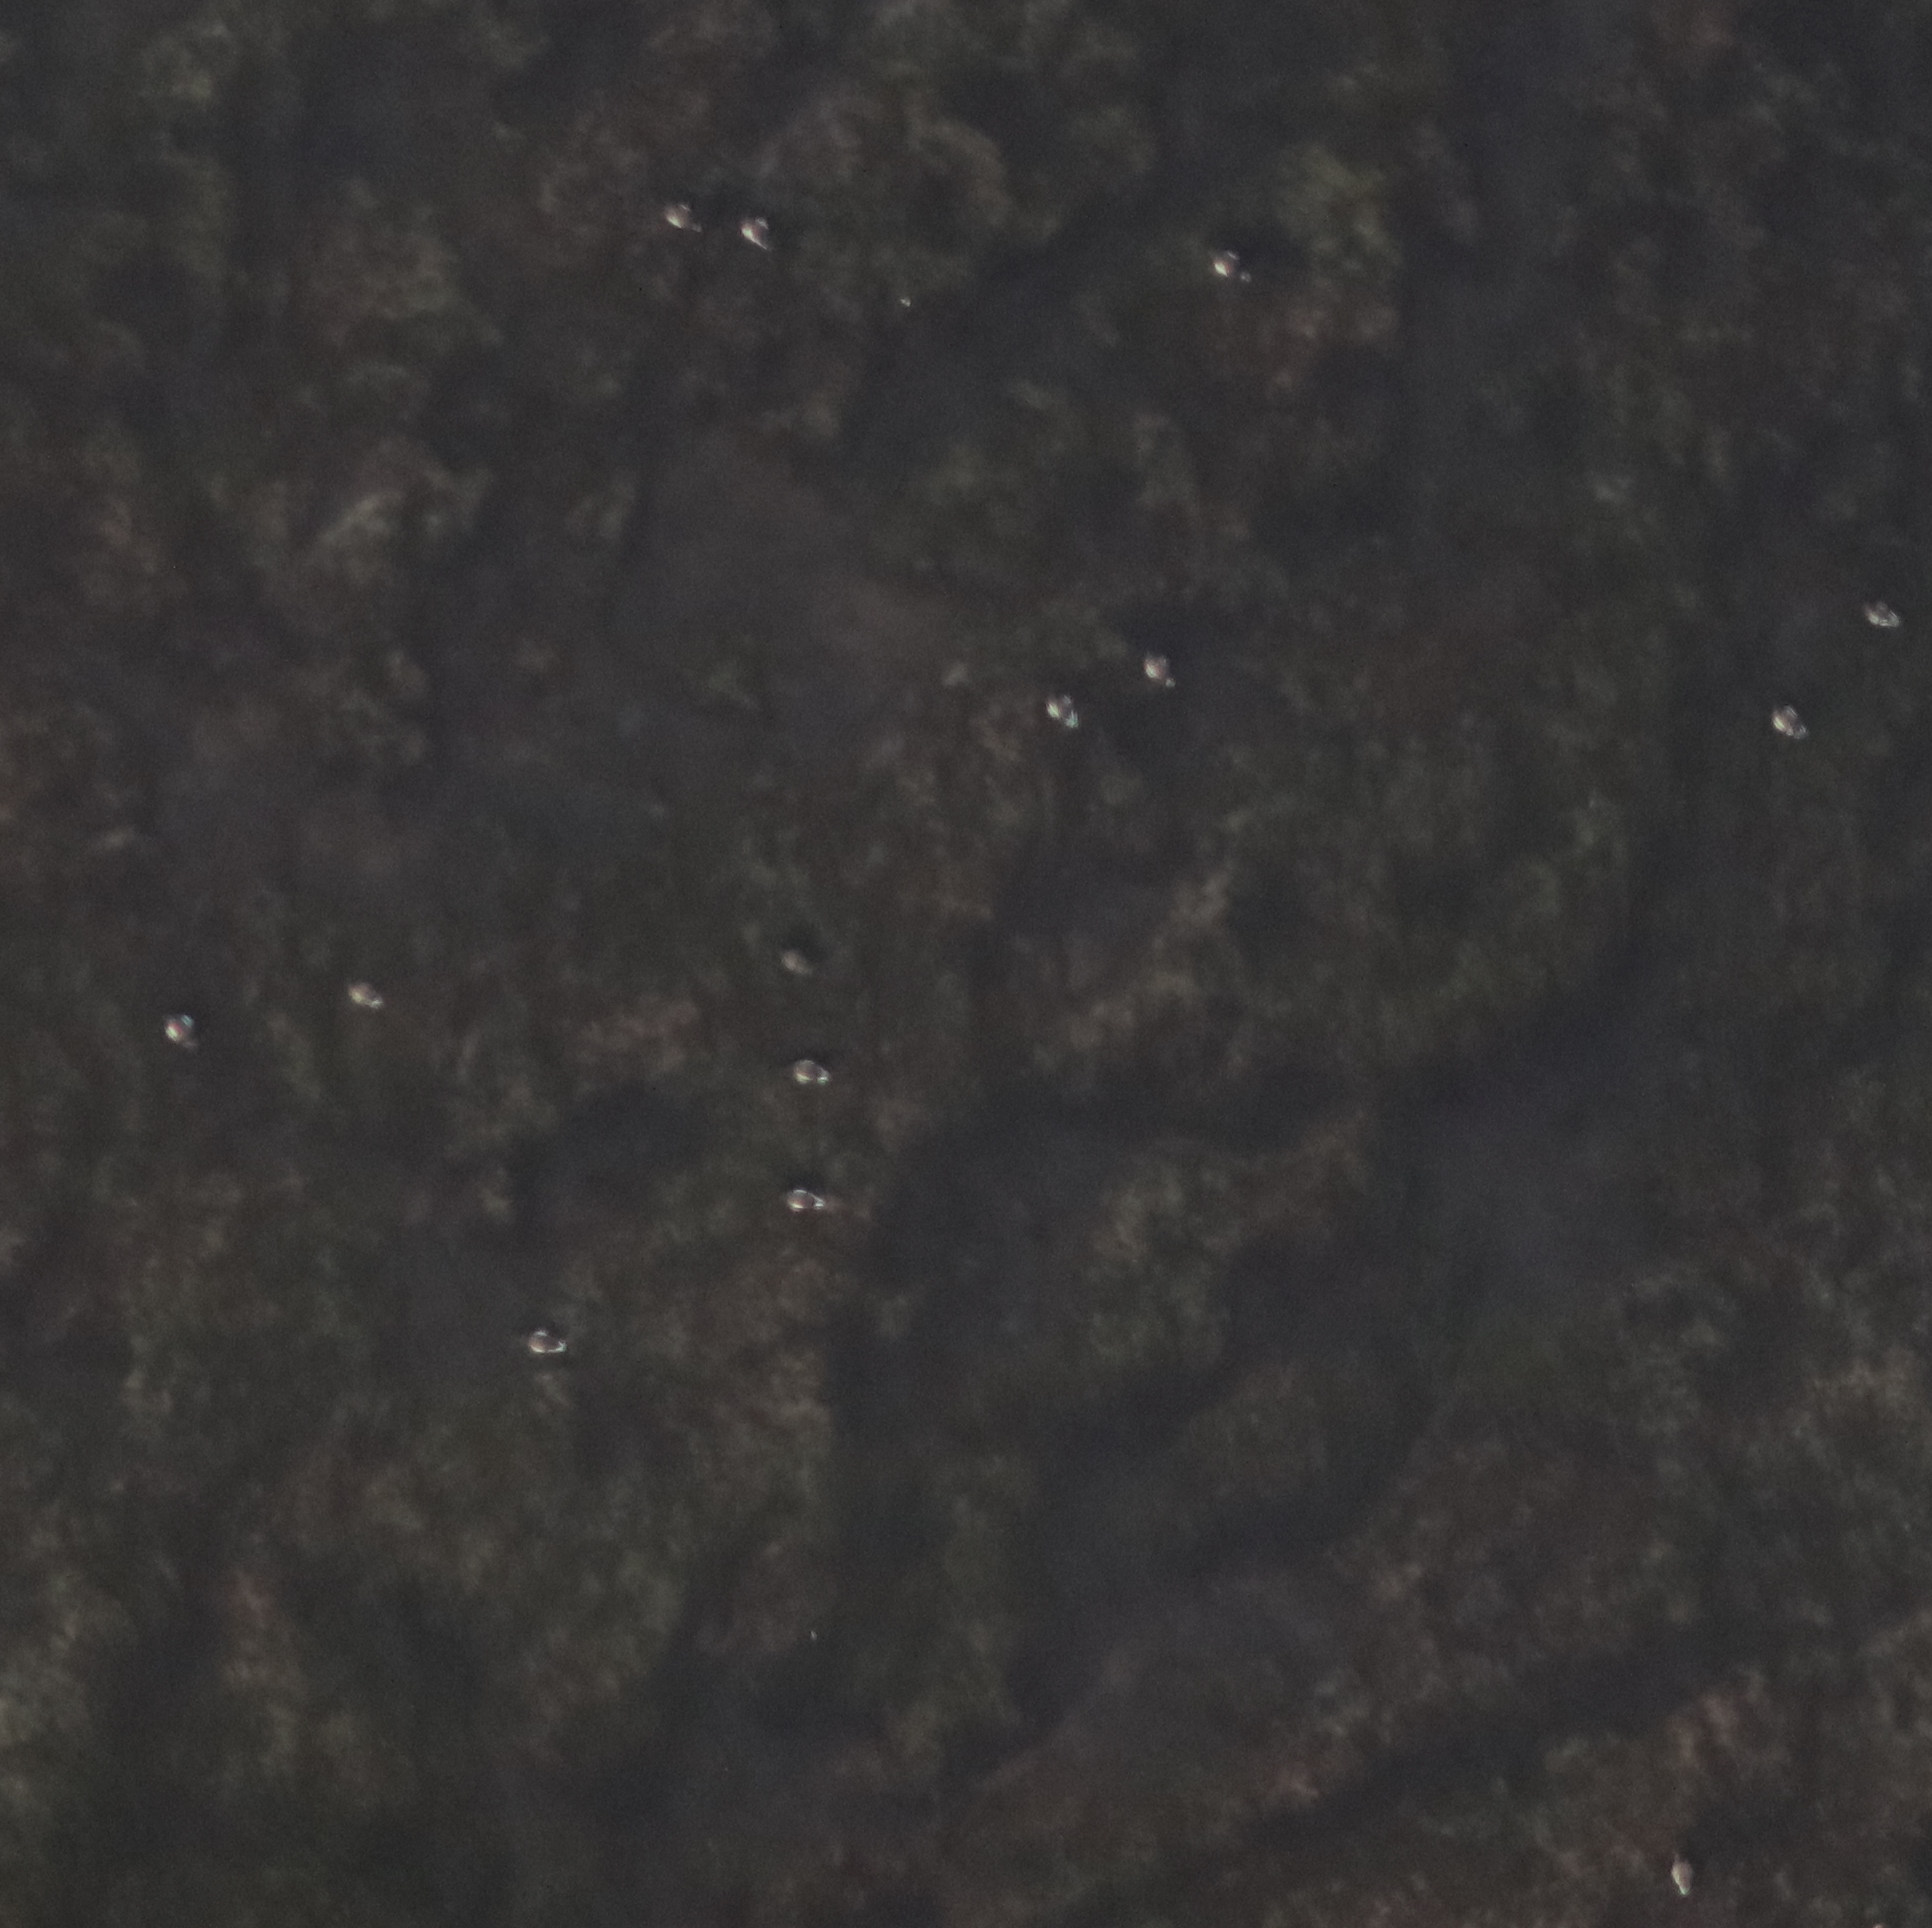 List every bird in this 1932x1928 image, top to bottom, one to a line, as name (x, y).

brant (680, 214)
brant (755, 231)
brant (1227, 264)
brant (1882, 616)
brant (1156, 669)
brant (1063, 708)
brant (1789, 720)
brant (793, 963)
brant (362, 995)
brant (180, 1028)
brant (807, 1071)
brant (802, 1199)
brant (544, 1342)
brant (1683, 1873)